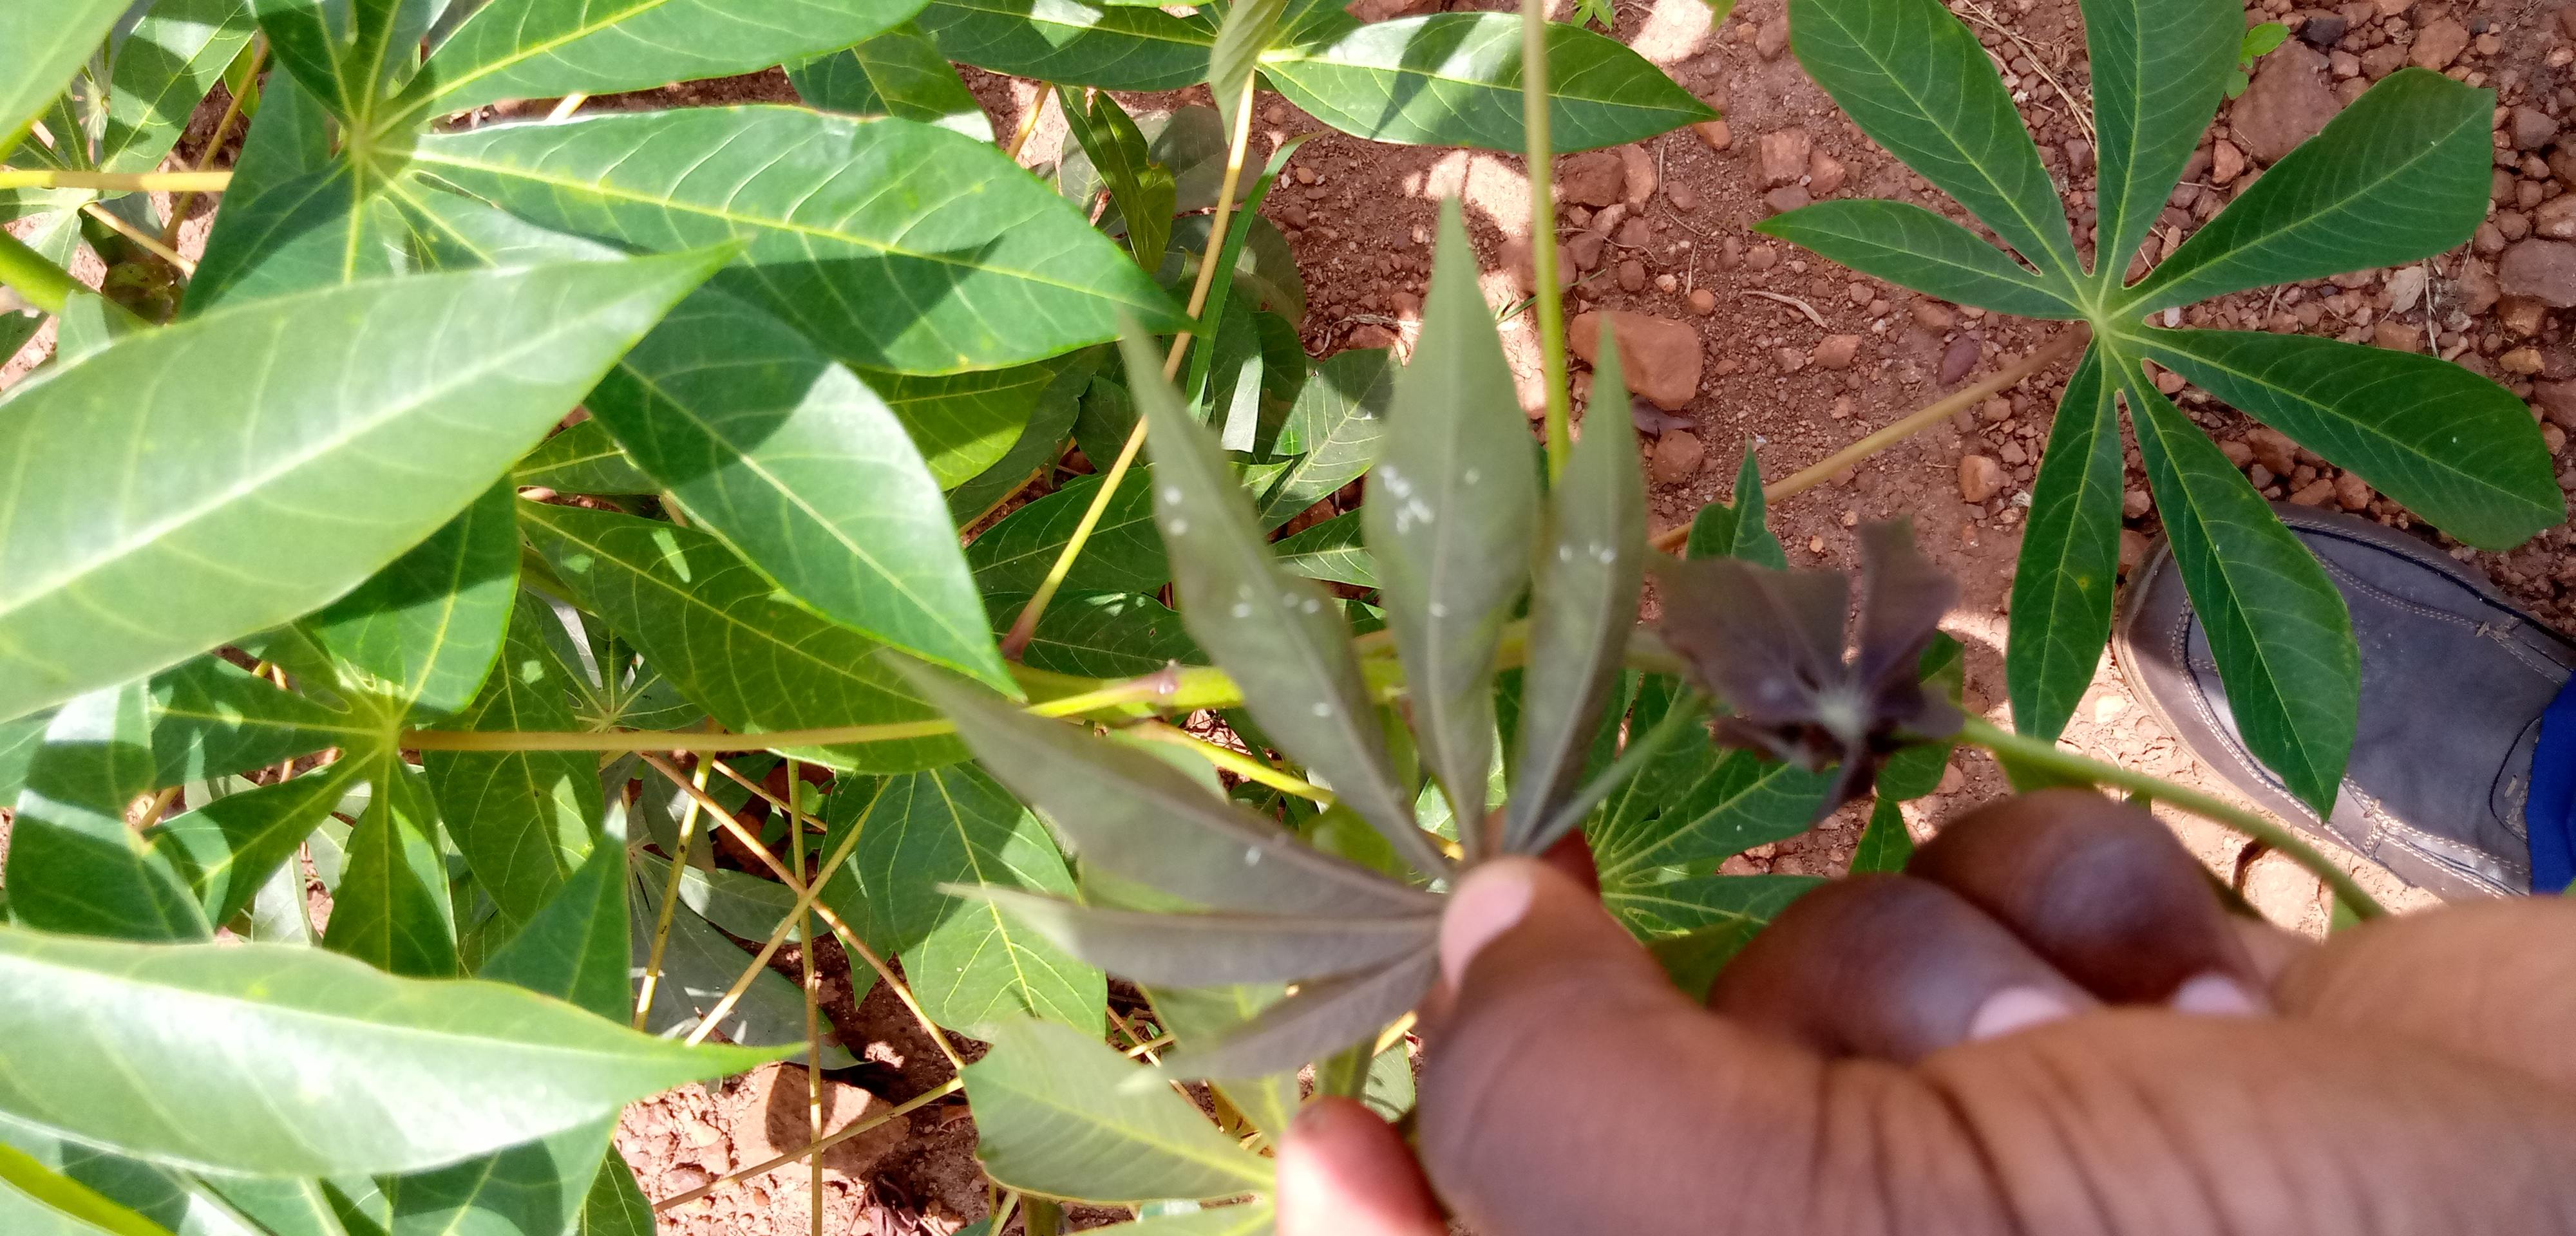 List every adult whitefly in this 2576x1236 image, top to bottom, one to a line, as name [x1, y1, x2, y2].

whitefly [1372, 458, 1398, 481]
whitefly [1462, 465, 1481, 490]
whitefly [1388, 476, 1416, 498]
whitefly [1160, 479, 1189, 505]
whitefly [1408, 487, 1435, 529]
whitefly [1393, 508, 1410, 538]
whitefly [1162, 515, 1189, 543]
whitefly [1581, 531, 1602, 561]
whitefly [1561, 540, 1577, 568]
whitefly [1604, 547, 1621, 566]
whitefly [1235, 565, 1261, 608]
whitefly [1268, 584, 1307, 621]
whitefly [1298, 585, 1329, 626]
whitefly [1221, 594, 1256, 628]
whitefly [1424, 597, 1450, 619]
whitefly [1309, 697, 1332, 733]
whitefly [1379, 783, 1406, 814]
whitefly [1260, 830, 1307, 856]
whitefly [1234, 841, 1269, 873]